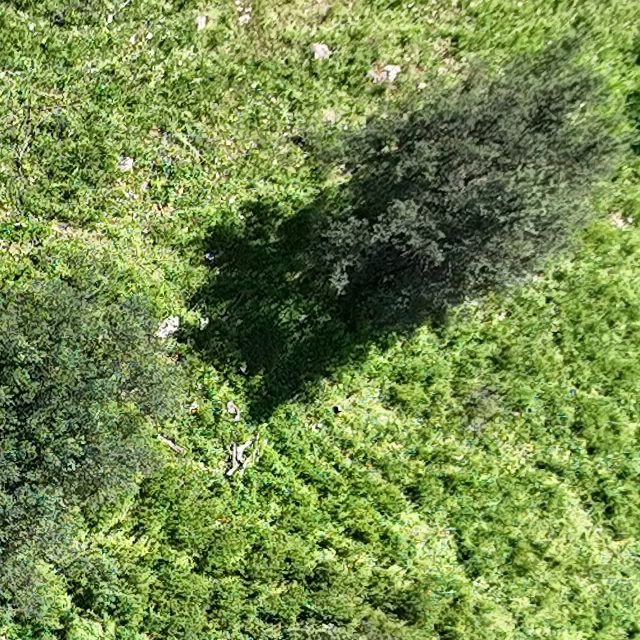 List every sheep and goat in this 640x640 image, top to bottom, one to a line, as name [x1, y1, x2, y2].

None